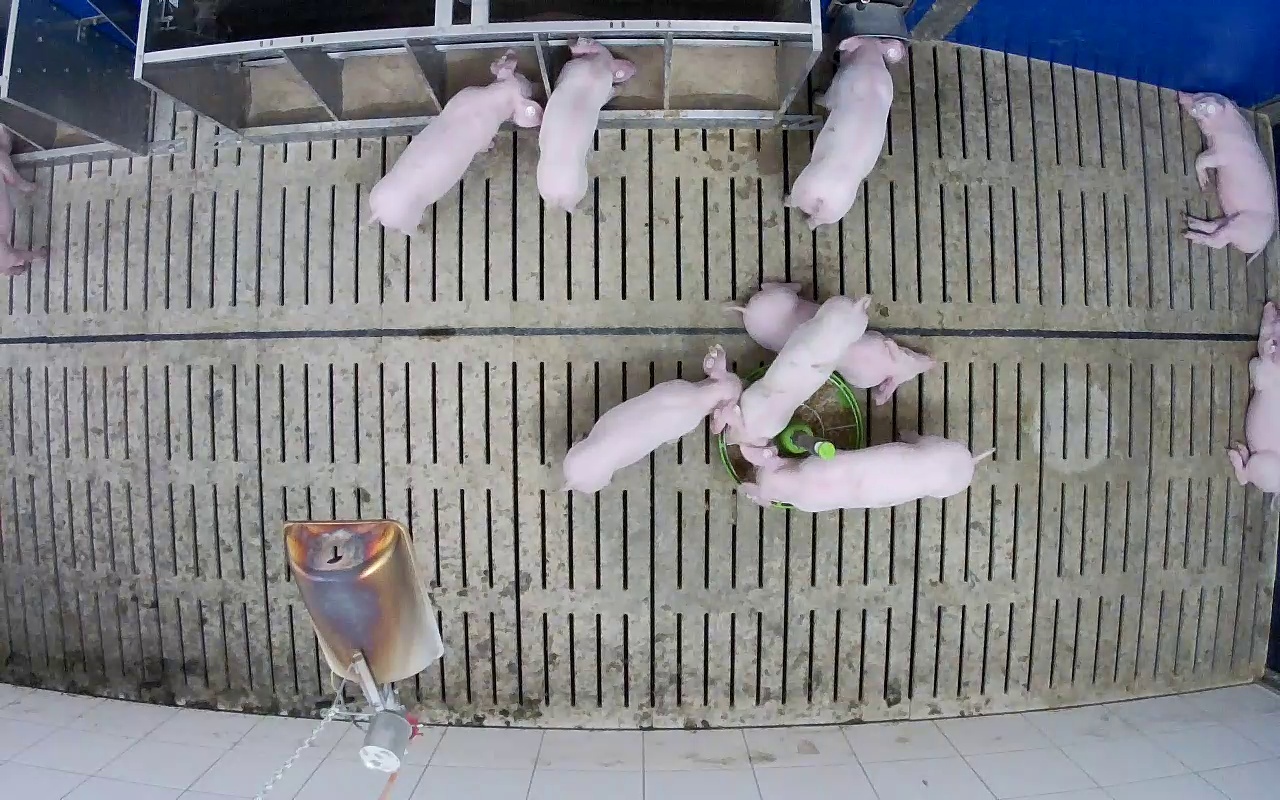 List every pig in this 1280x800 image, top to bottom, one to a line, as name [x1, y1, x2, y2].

pig [538, 35, 636, 220]
pig [782, 35, 905, 232]
pig [363, 48, 544, 239]
pig [1179, 90, 1276, 265]
pig [723, 281, 936, 406]
pig [726, 294, 871, 448]
pig [1227, 302, 1278, 512]
pig [558, 344, 744, 495]
pig [740, 428, 1001, 515]